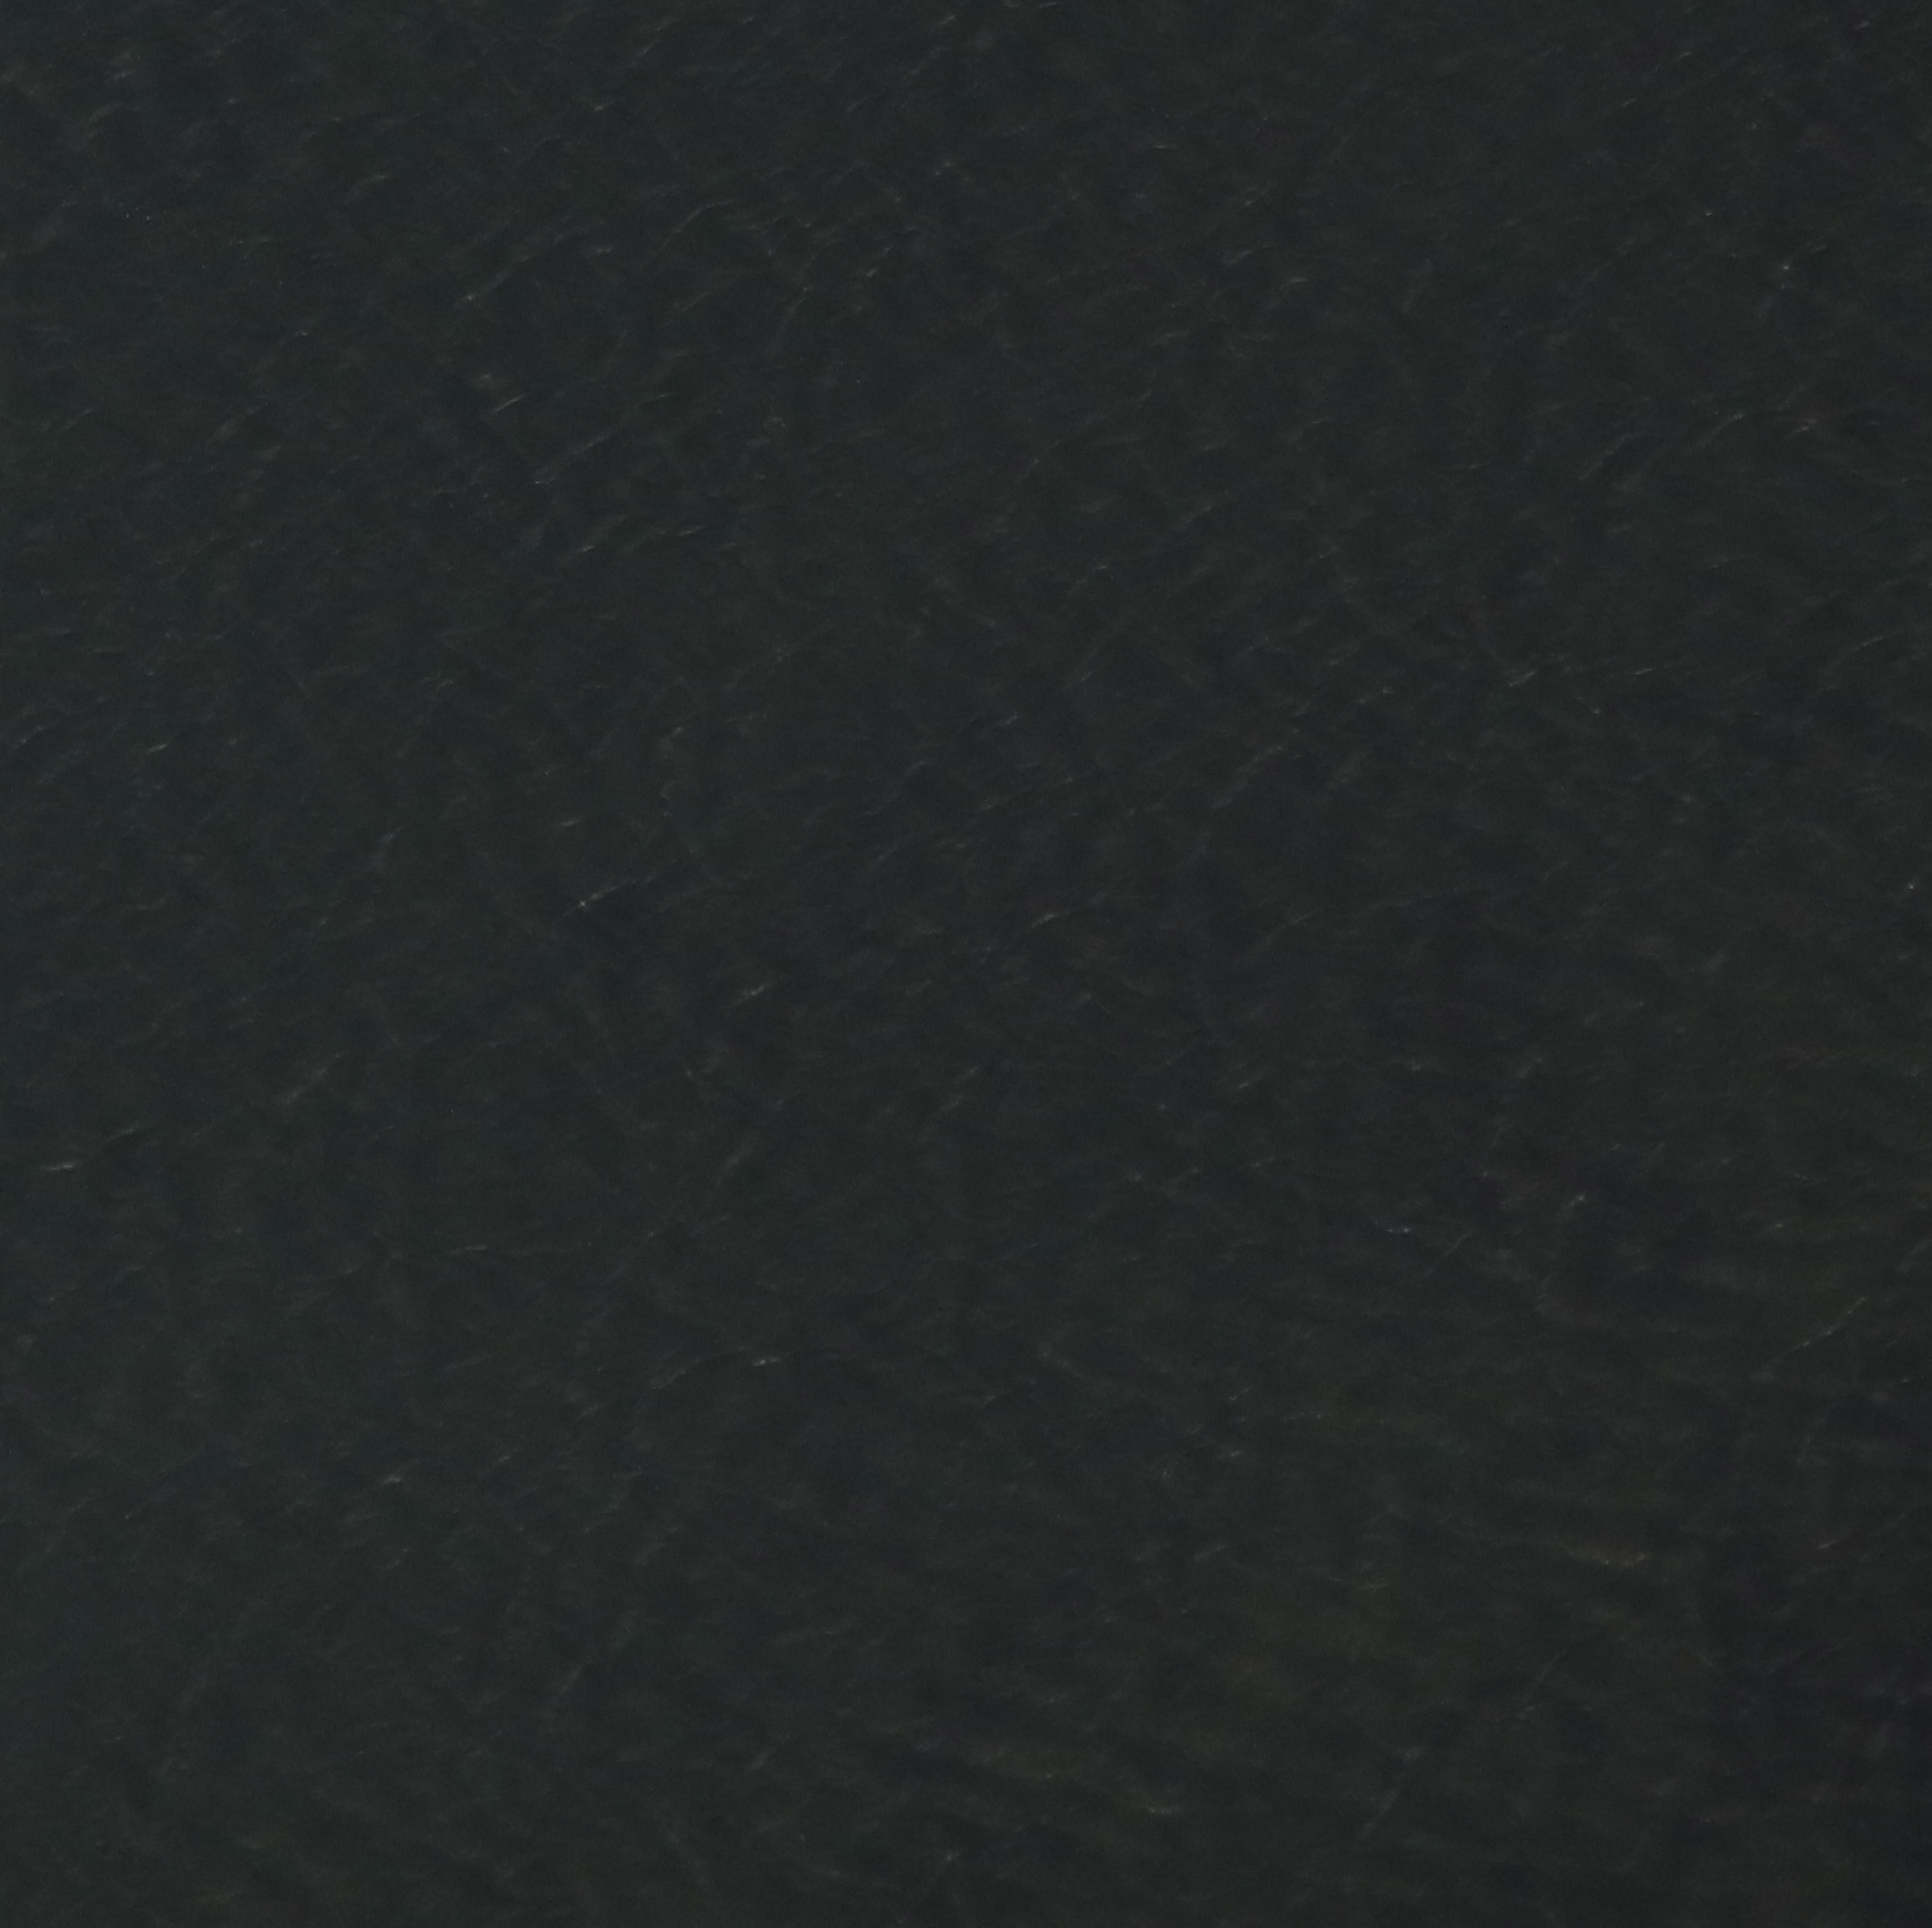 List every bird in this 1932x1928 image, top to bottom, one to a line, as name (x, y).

None